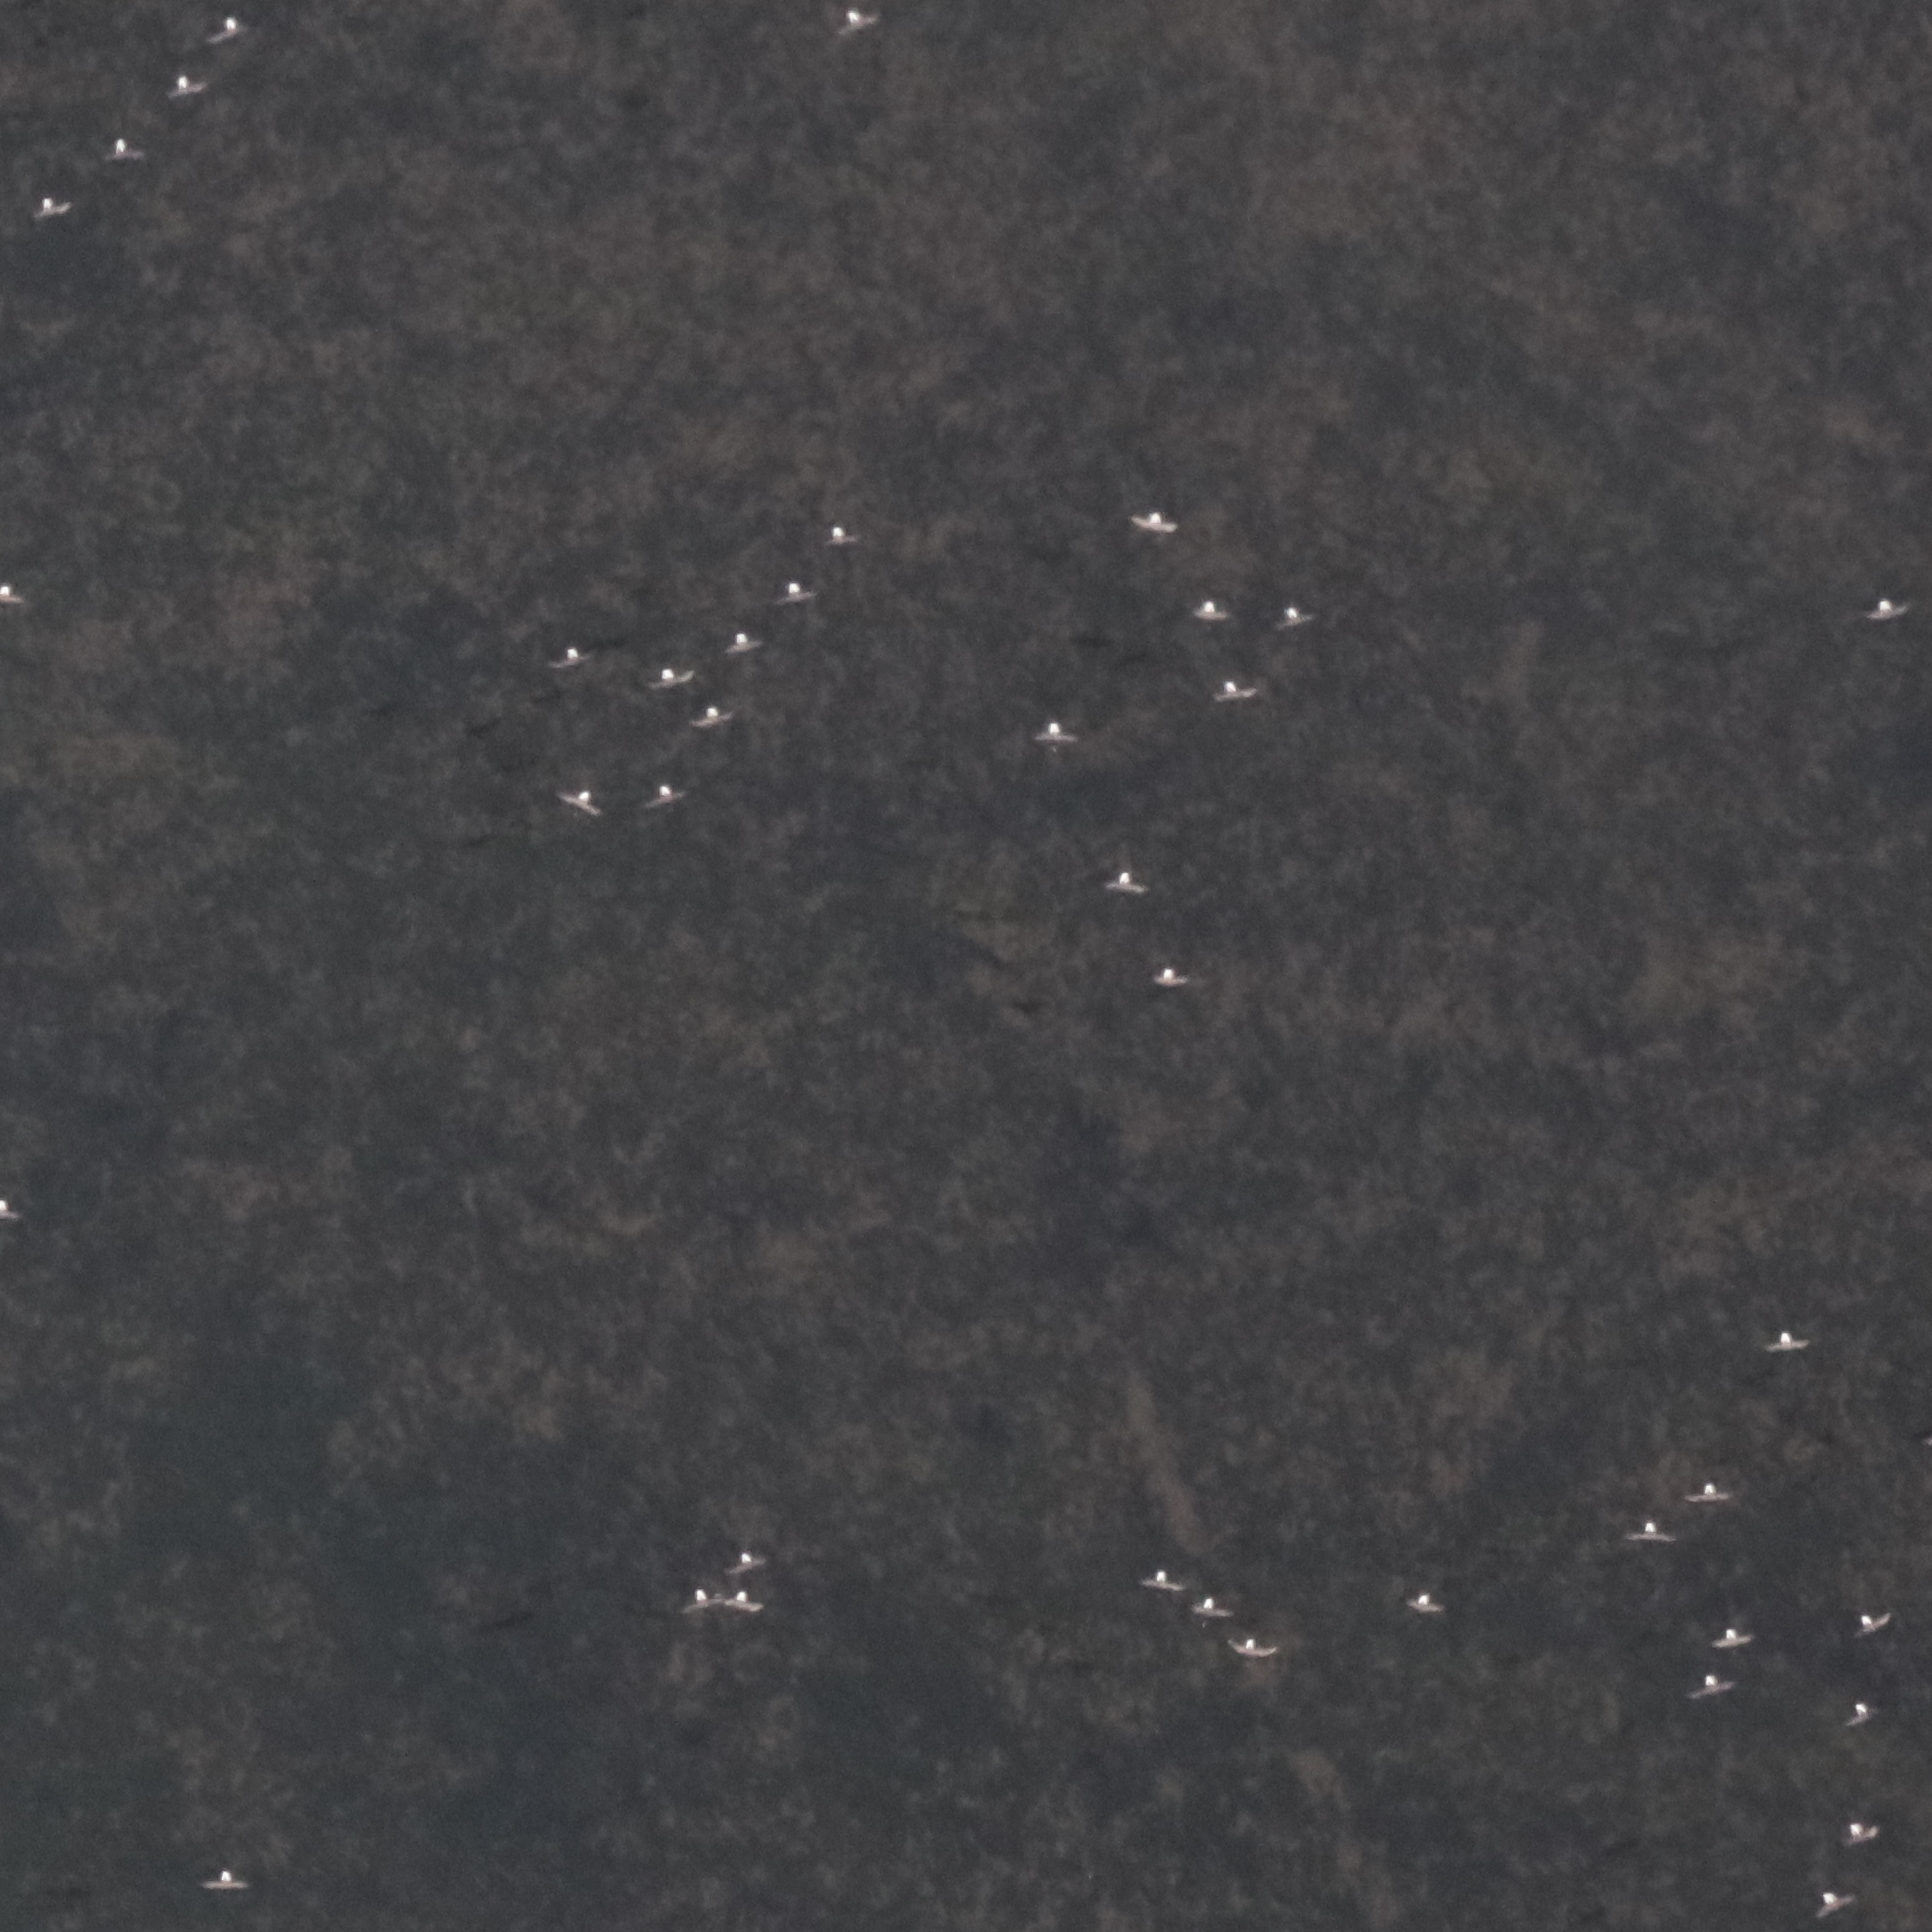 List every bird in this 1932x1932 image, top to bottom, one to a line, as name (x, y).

brant (851, 19)
brant (230, 21)
brant (185, 75)
brant (118, 155)
brant (54, 204)
brant (1155, 508)
brant (840, 539)
brant (5, 592)
brant (789, 594)
brant (1211, 607)
brant (1882, 613)
brant (1292, 619)
brant (754, 640)
brant (553, 657)
brant (681, 679)
brant (1231, 687)
brant (712, 729)
brant (1060, 730)
brant (666, 795)
brant (575, 808)
brant (1136, 881)
brant (1169, 977)
brant (1783, 1346)
brant (1700, 1496)
brant (1653, 1527)
brant (747, 1557)
brant (1163, 1579)
brant (1430, 1603)
brant (704, 1605)
brant (750, 1608)
brant (1195, 1610)
brant (1871, 1624)
brant (1739, 1635)
brant (1254, 1650)
brant (1716, 1681)
brant (1868, 1709)
brant (1868, 1828)
brant (241, 1881)
brant (1829, 1913)